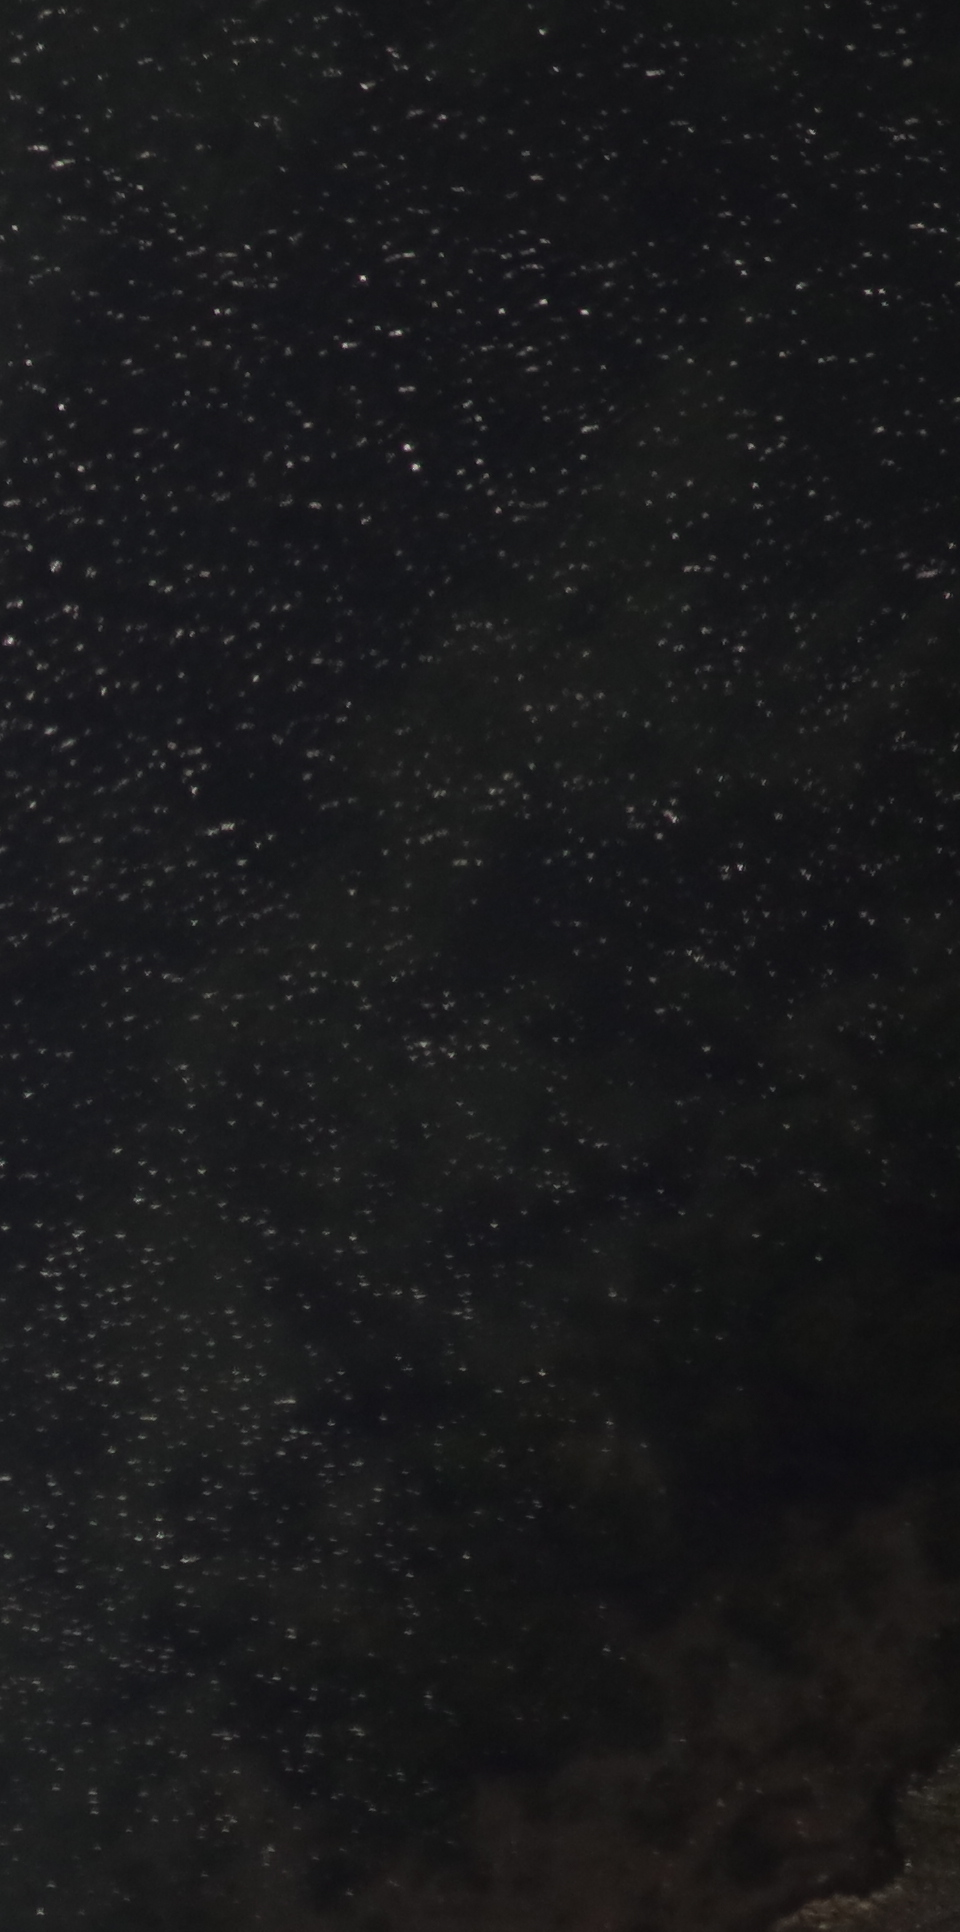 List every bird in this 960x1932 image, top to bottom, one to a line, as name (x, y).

None